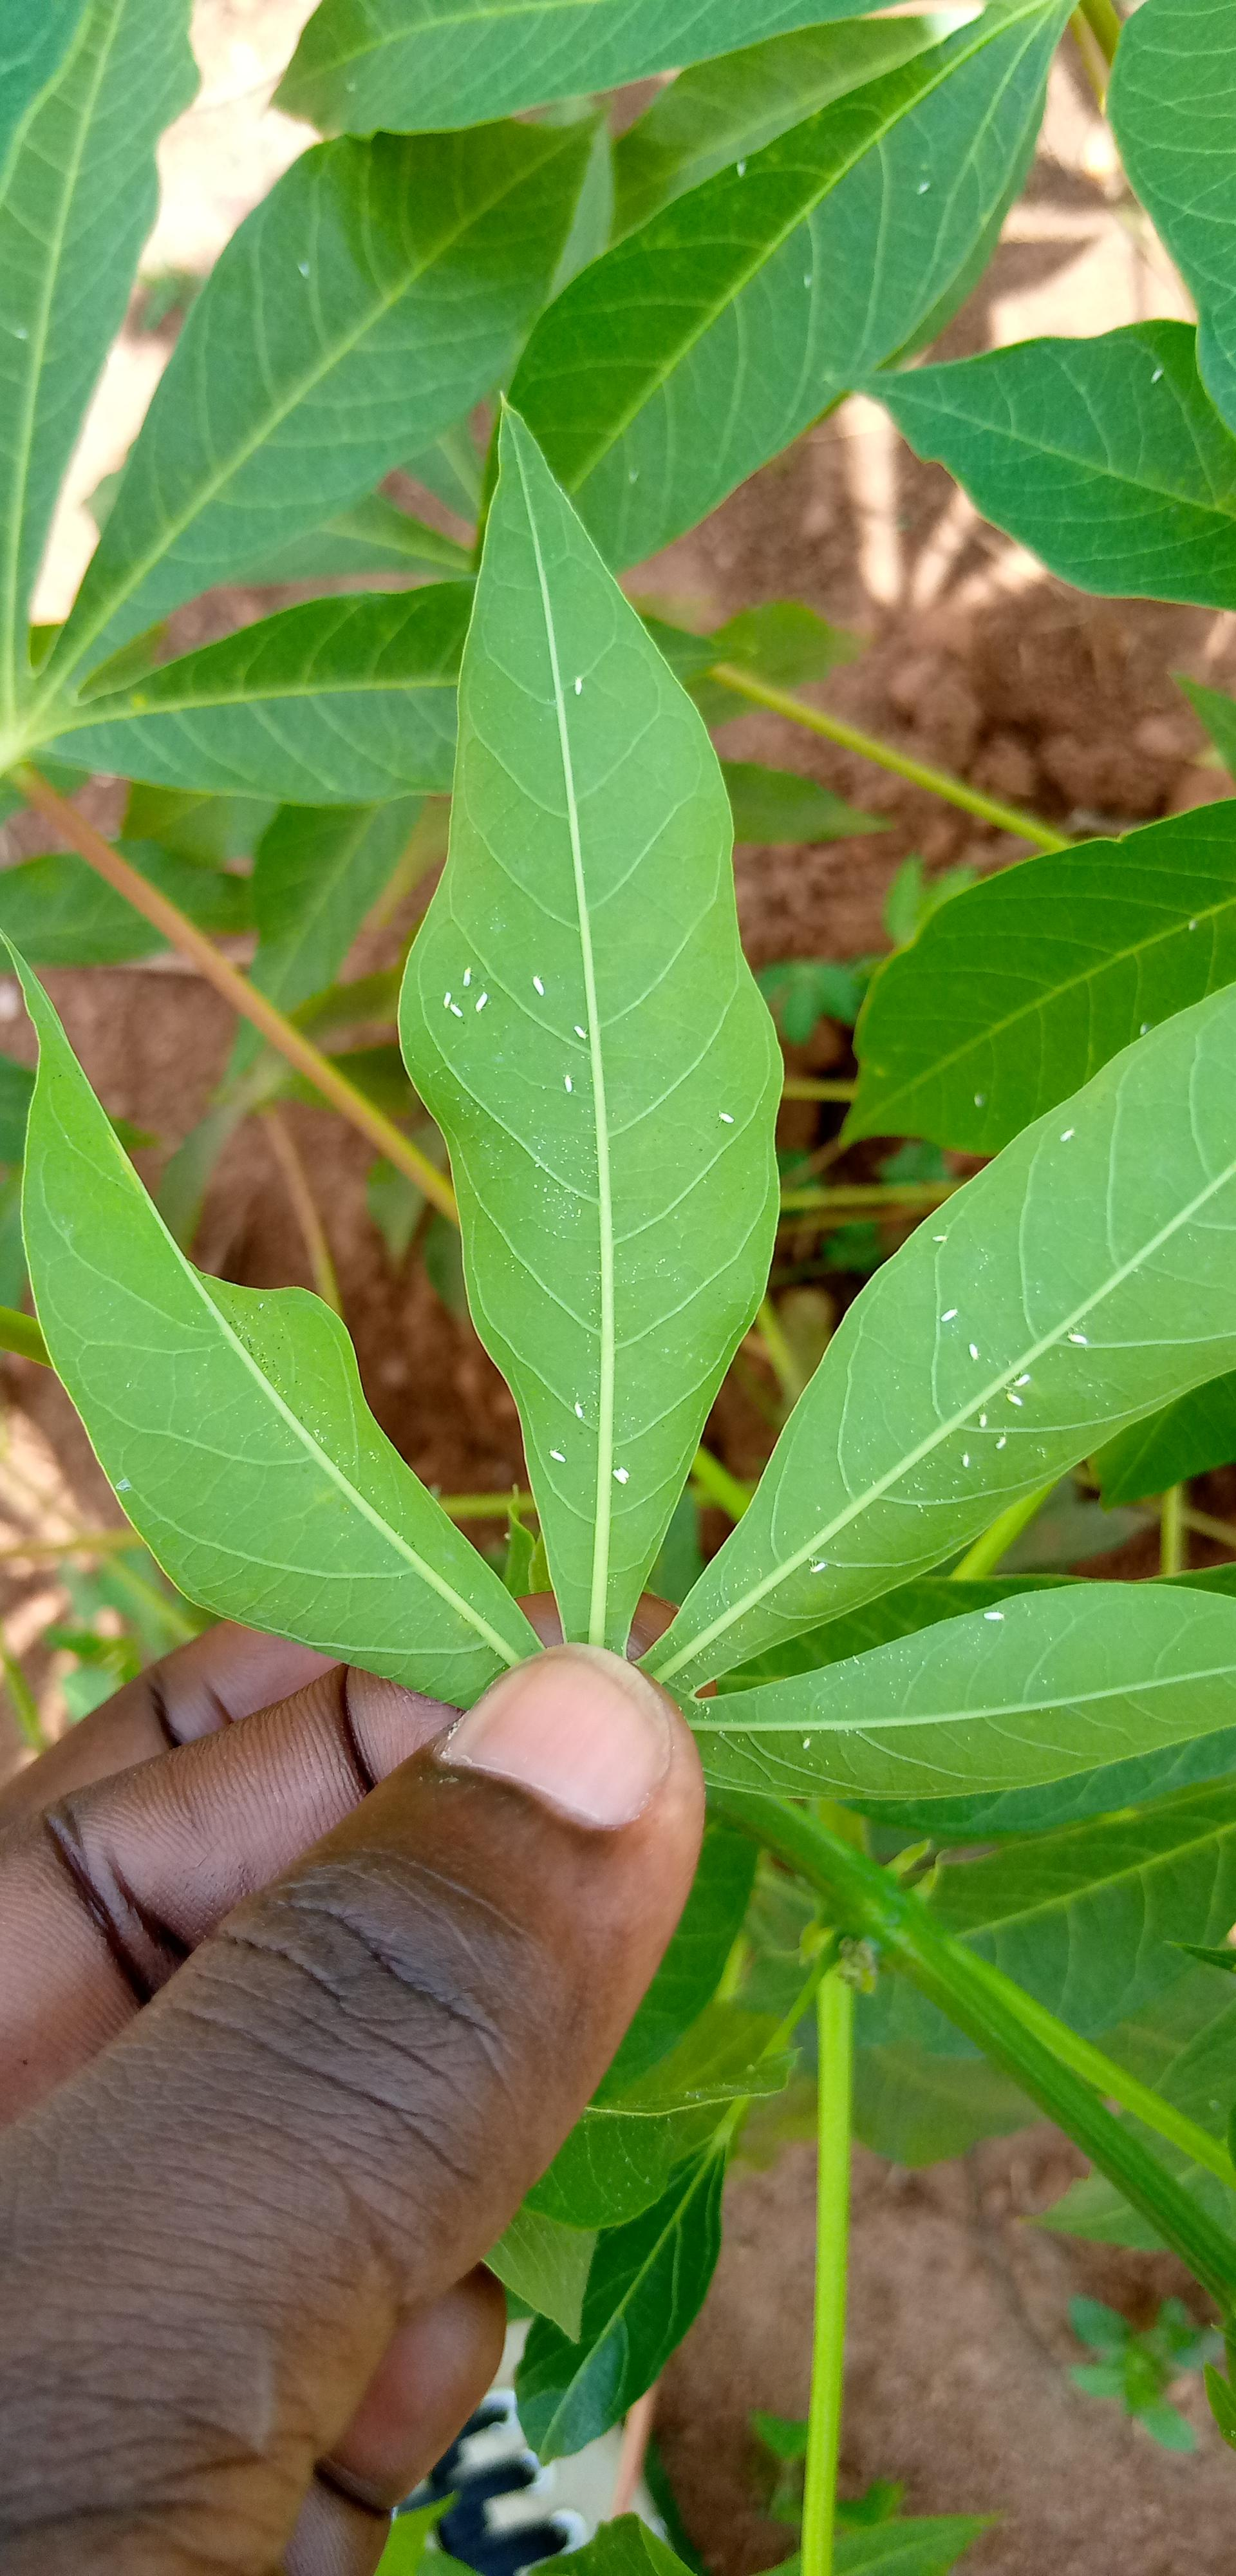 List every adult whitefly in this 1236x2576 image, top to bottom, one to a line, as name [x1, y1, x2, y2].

whitefly [572, 674, 586, 698]
whitefly [461, 967, 475, 988]
whitefly [530, 973, 548, 998]
whitefly [442, 989, 451, 1011]
whitefly [474, 990, 489, 1014]
whitefly [448, 1002, 465, 1021]
whitefly [572, 1023, 590, 1041]
whitefly [562, 1074, 576, 1095]
whitefly [716, 1110, 736, 1125]
whitefly [1058, 1128, 1078, 1145]
whitefly [929, 1235, 948, 1243]
whitefly [937, 1307, 959, 1323]
whitefly [1067, 1331, 1089, 1345]
whitefly [967, 1341, 982, 1362]
whitefly [1012, 1372, 1031, 1389]
whitefly [1006, 1391, 1024, 1406]
whitefly [572, 1401, 587, 1419]
whitefly [977, 1411, 989, 1428]
whitefly [993, 1435, 1011, 1451]
whitefly [548, 1448, 567, 1464]
whitefly [960, 1451, 971, 1470]
whitefly [616, 1466, 632, 1481]
whitefly [612, 1468, 628, 1486]
whitefly [808, 1557, 829, 1578]
whitefly [981, 1609, 1007, 1624]
whitefly [800, 1736, 813, 1752]